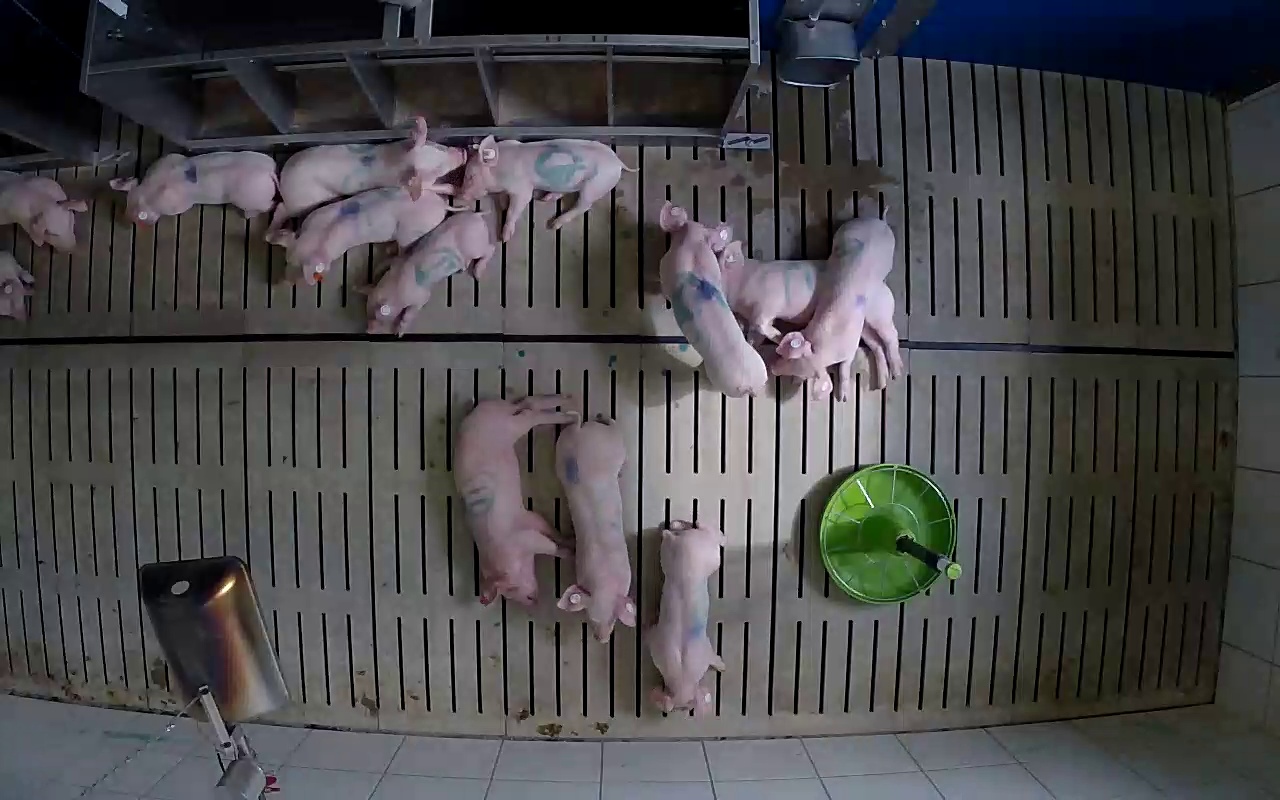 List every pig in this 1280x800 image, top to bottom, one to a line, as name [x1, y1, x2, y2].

pig [265, 113, 469, 242]
pig [454, 132, 638, 241]
pig [110, 150, 281, 230]
pig [0, 171, 89, 252]
pig [263, 187, 472, 286]
pig [656, 199, 768, 400]
pig [770, 204, 896, 403]
pig [354, 208, 497, 338]
pig [716, 240, 904, 391]
pig [1, 249, 36, 320]
pig [454, 390, 581, 608]
pig [553, 413, 638, 643]
pig [645, 517, 728, 716]